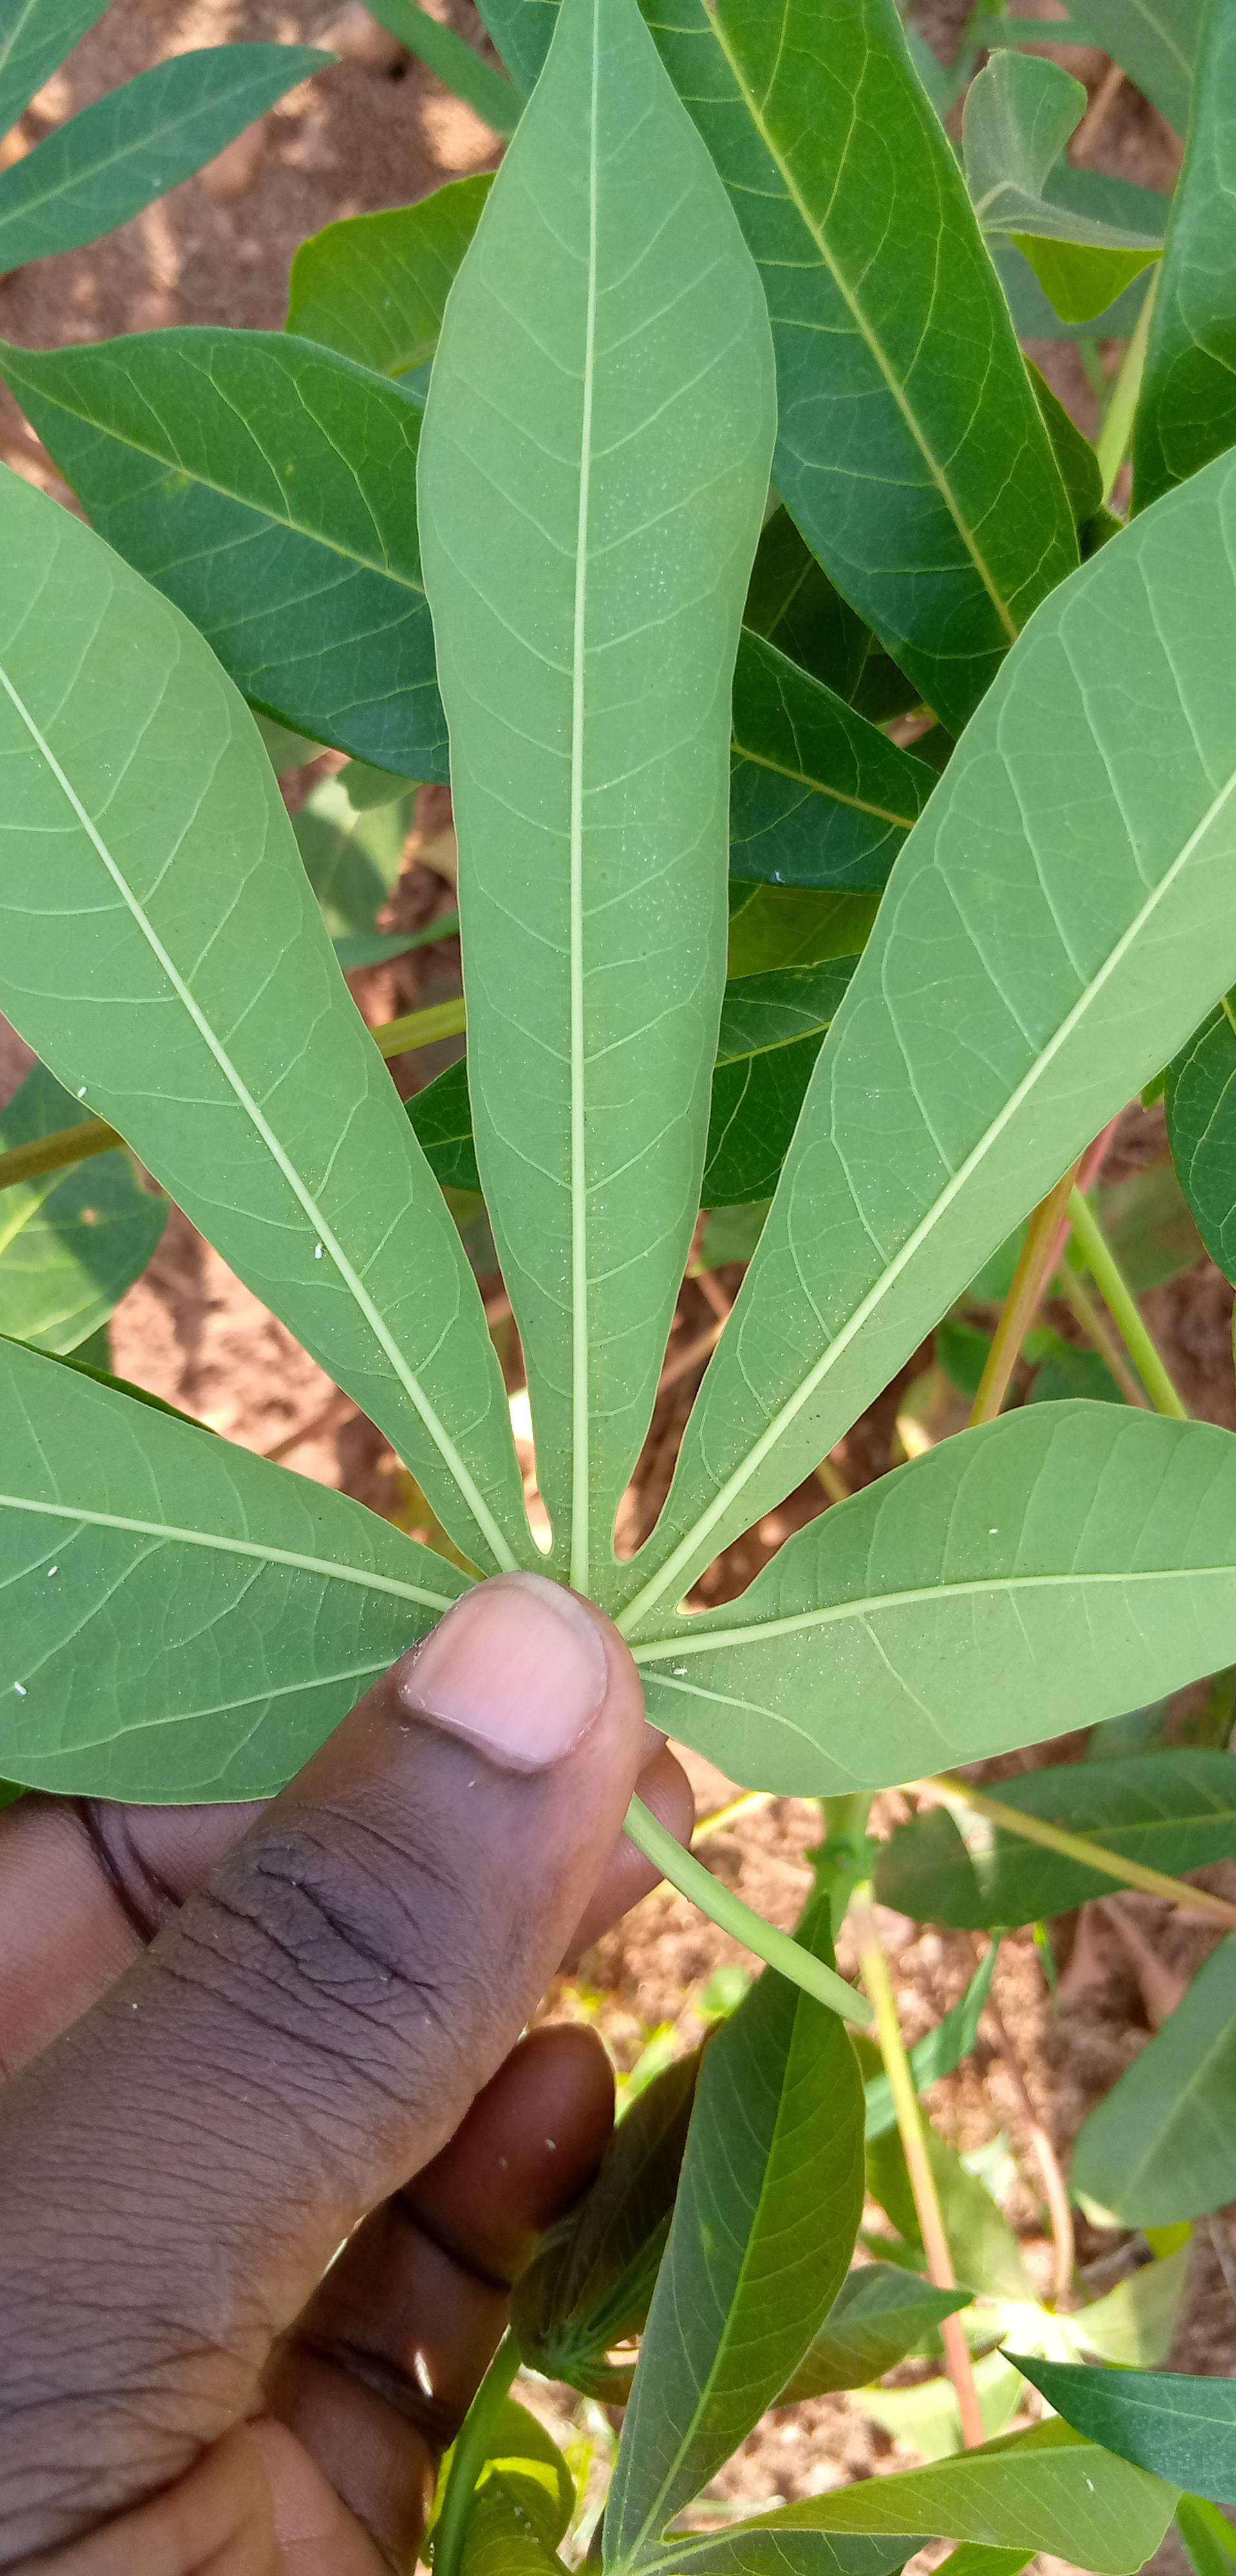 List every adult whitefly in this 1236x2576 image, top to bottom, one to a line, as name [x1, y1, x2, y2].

whitefly [75, 1084, 90, 1102]
whitefly [311, 1240, 326, 1260]
whitefly [986, 1526, 1001, 1537]
whitefly [45, 1562, 62, 1580]
whitefly [669, 1664, 691, 1678]
whitefly [11, 1680, 30, 1697]